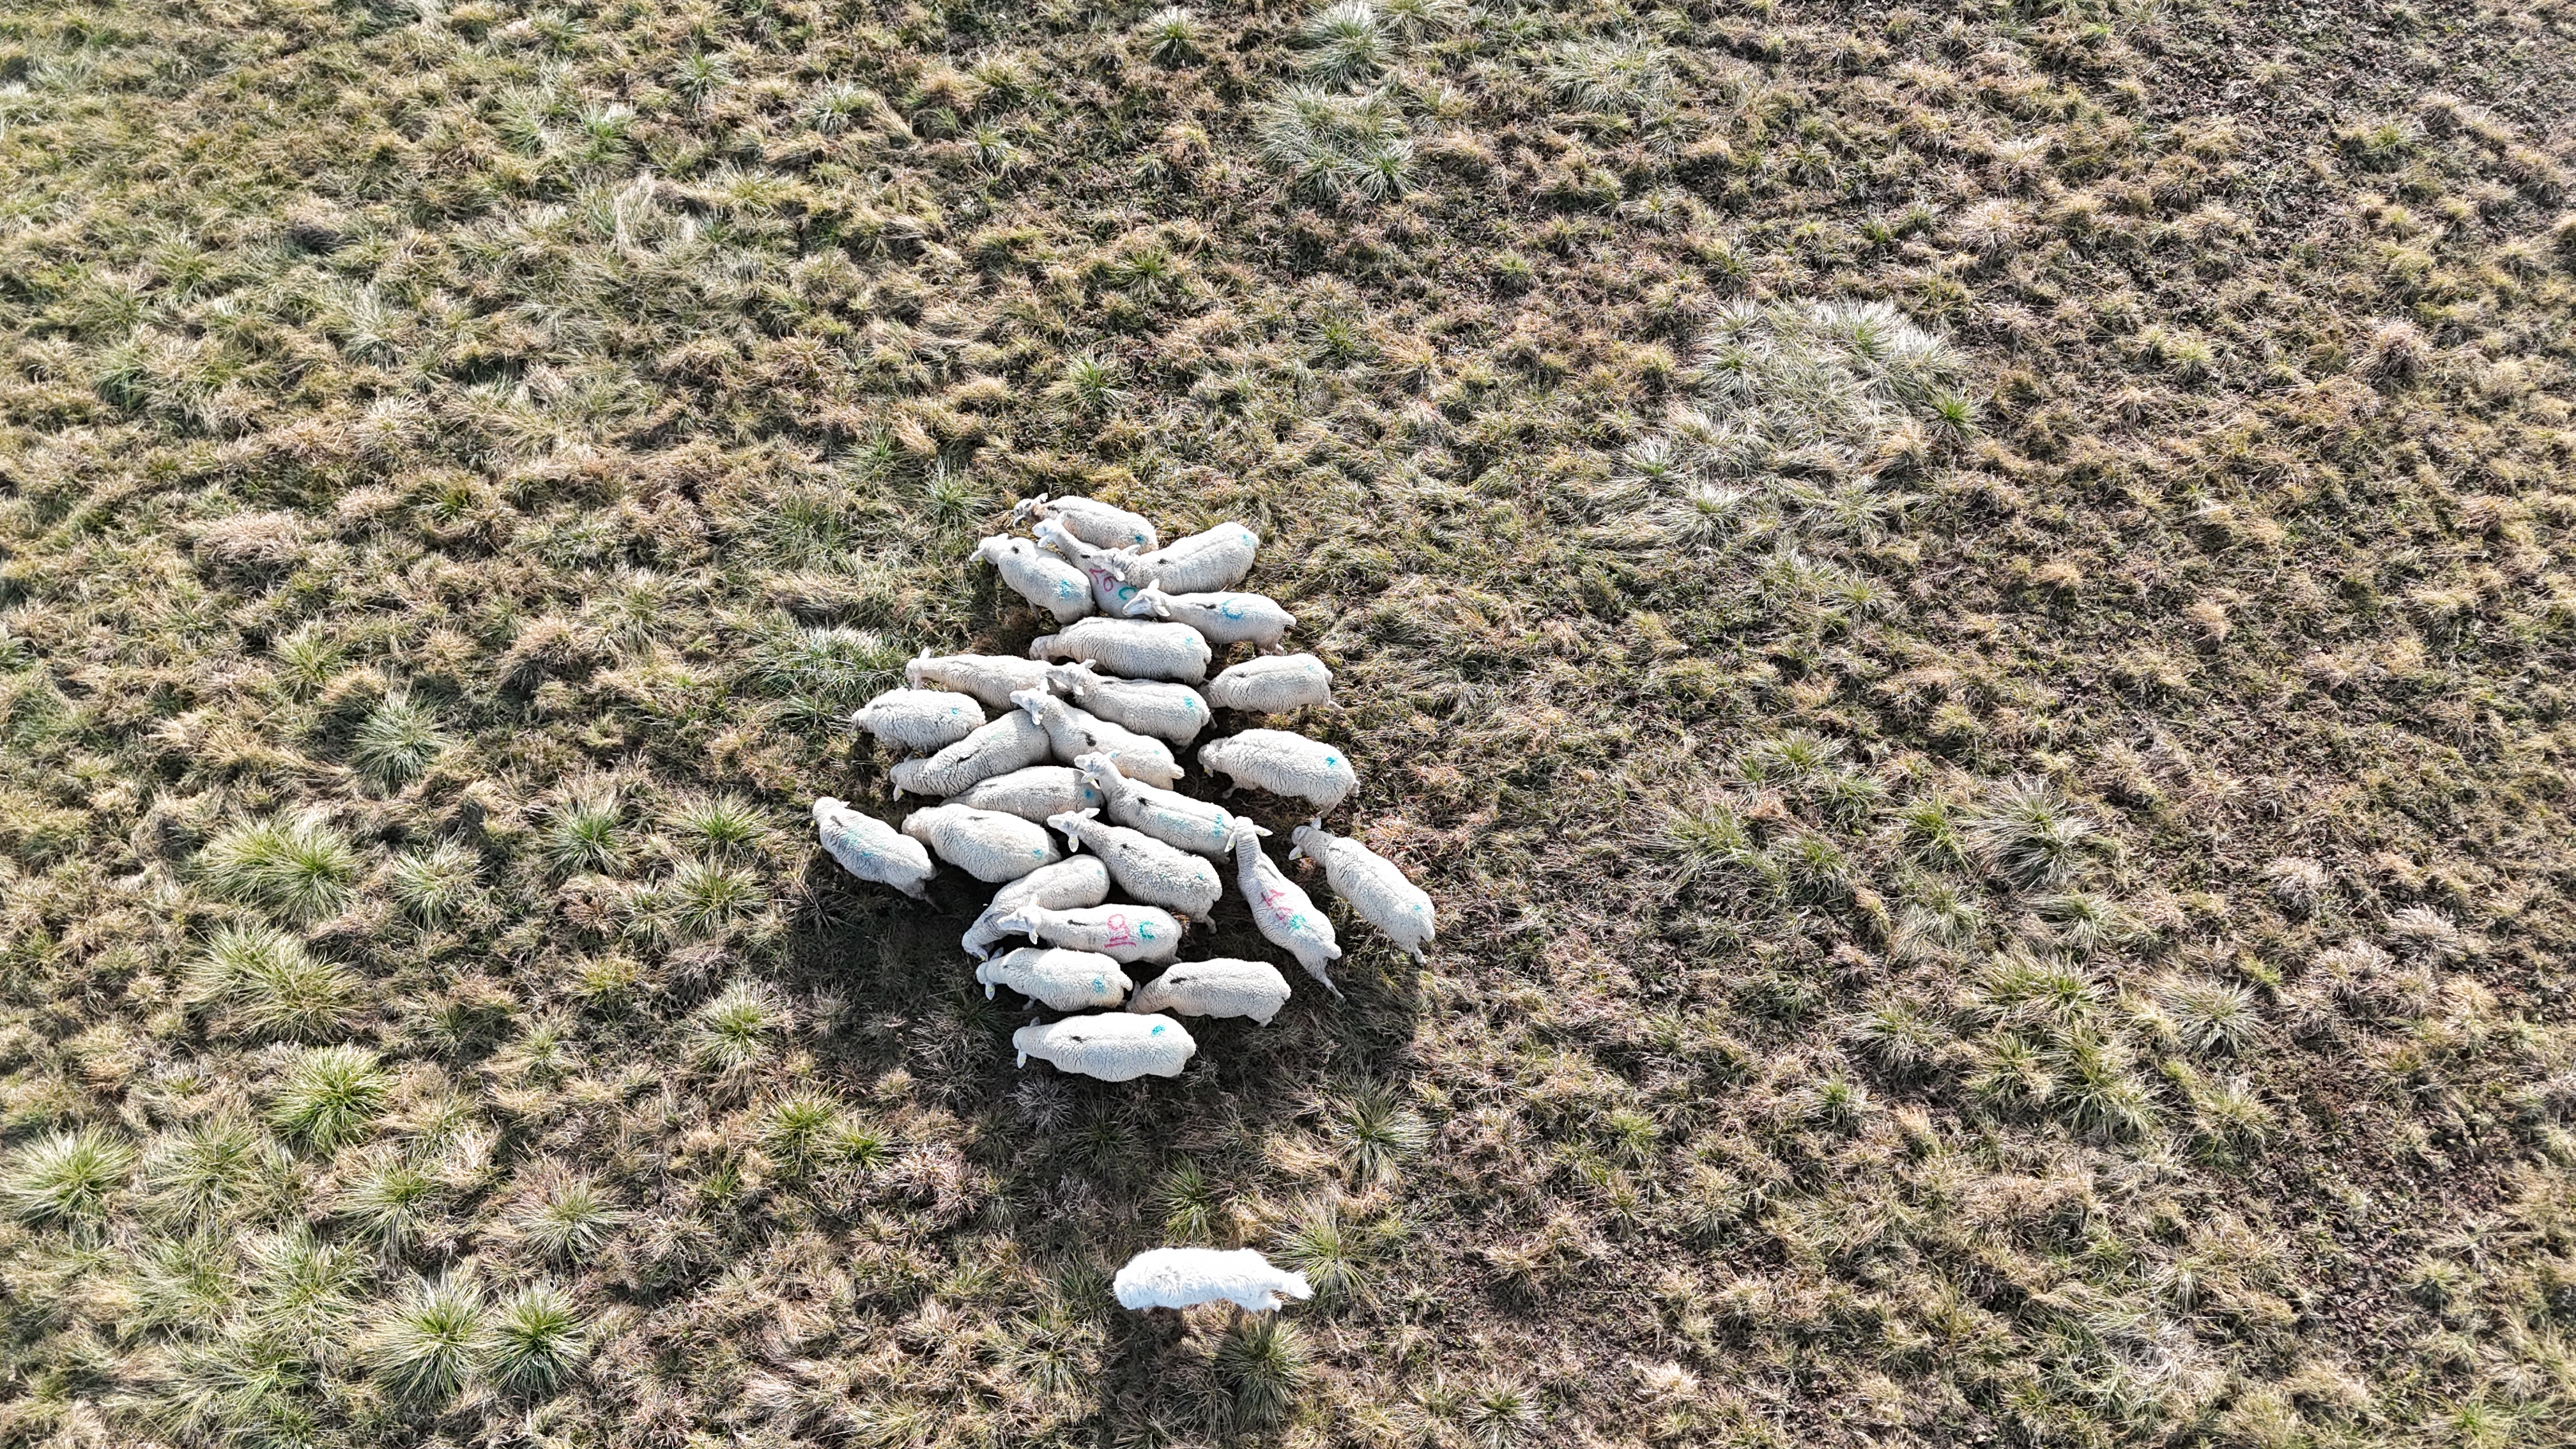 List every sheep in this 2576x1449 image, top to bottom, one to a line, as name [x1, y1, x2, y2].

sheep [1013, 493, 1159, 555]
sheep [1031, 511, 1155, 619]
sheep [1090, 522, 1260, 594]
sheep [969, 533, 1094, 625]
sheep [1122, 577, 1297, 656]
sheep [1029, 616, 1211, 689]
sheep [906, 647, 1063, 711]
sheep [1197, 653, 1345, 714]
sheep [1044, 660, 1219, 756]
sheep [1009, 677, 1185, 791]
sheep [850, 687, 986, 752]
sheep [890, 708, 1054, 801]
sheep [1197, 728, 1360, 816]
sheep [1074, 750, 1235, 865]
sheep [938, 765, 1106, 828]
sheep [812, 797, 944, 913]
sheep [901, 803, 1063, 883]
sheep [1047, 807, 1223, 936]
sheep [1224, 816, 1345, 998]
sheep [1288, 817, 1434, 966]
sheep [961, 854, 1110, 961]
sheep [997, 893, 1183, 968]
sheep [975, 948, 1133, 1010]
sheep [1125, 958, 1292, 1027]
sheep [1012, 1012, 1197, 1082]